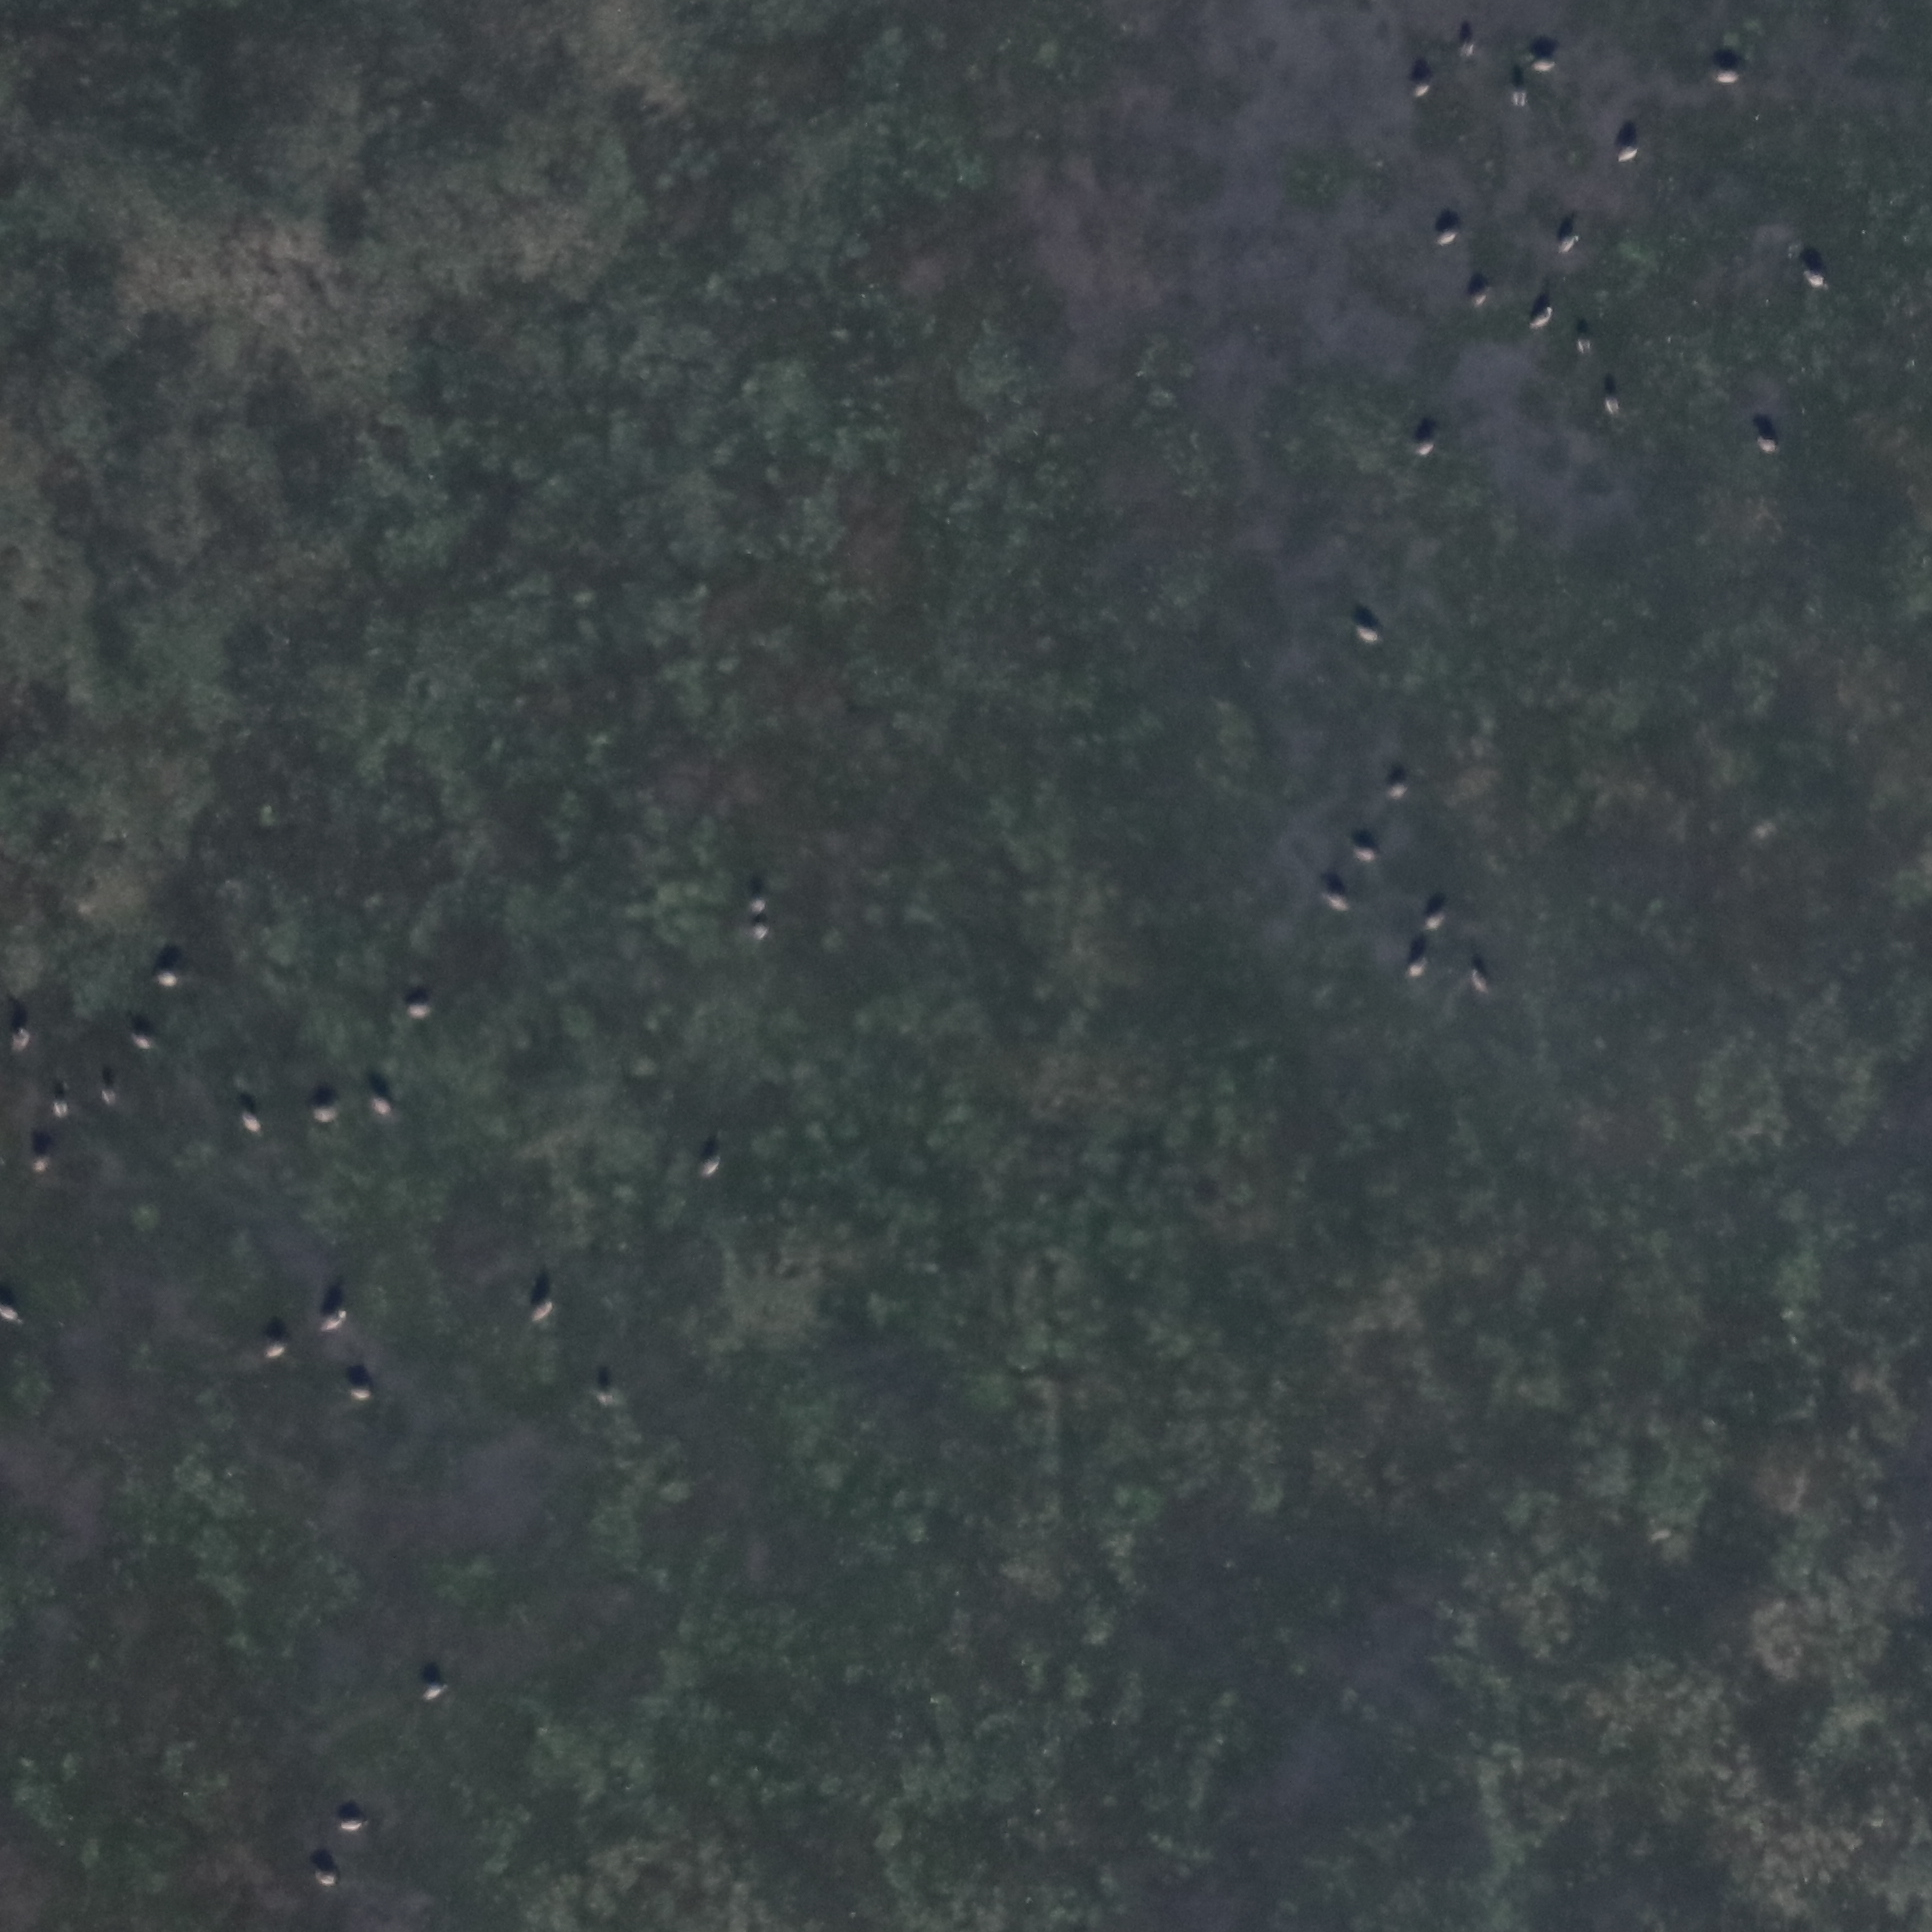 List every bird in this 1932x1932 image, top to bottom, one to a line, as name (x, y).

Canada goose (1467, 49)
Canada goose (1542, 65)
Canada goose (1728, 76)
Canada goose (1421, 88)
Canada goose (1517, 96)
Canada goose (1628, 152)
Canada goose (1447, 237)
Canada goose (1567, 245)
Canada goose (1811, 278)
Canada goose (1479, 297)
Canada goose (1540, 318)
Canada goose (1587, 347)
Canada goose (1610, 404)
Canada goose (1768, 444)
Canada goose (1426, 448)
Canada goose (1370, 632)
Canada goose (1398, 790)
Canada goose (1369, 854)
Canada goose (1339, 903)
Canada goose (756, 905)
Canada goose (1433, 921)
Canada goose (763, 933)
Canada goose (1416, 969)
Canada goose (168, 979)
Canada goose (1478, 981)
Canada goose (421, 1009)
Canada goose (22, 1040)
Canada goose (142, 1040)
Canada goose (108, 1097)
Canada goose (380, 1108)
Canada goose (60, 1110)
Canada goose (320, 1115)
Canada goose (249, 1124)
Canada goose (43, 1163)
Canada goose (709, 1164)
Canada goose (543, 1311)
Canada goose (9, 1313)
Canada goose (334, 1320)
Canada goose (275, 1350)
Canada goose (362, 1392)
Canada goose (610, 1399)
Canada goose (435, 1690)
Canada goose (353, 1824)
Canada goose (326, 1877)